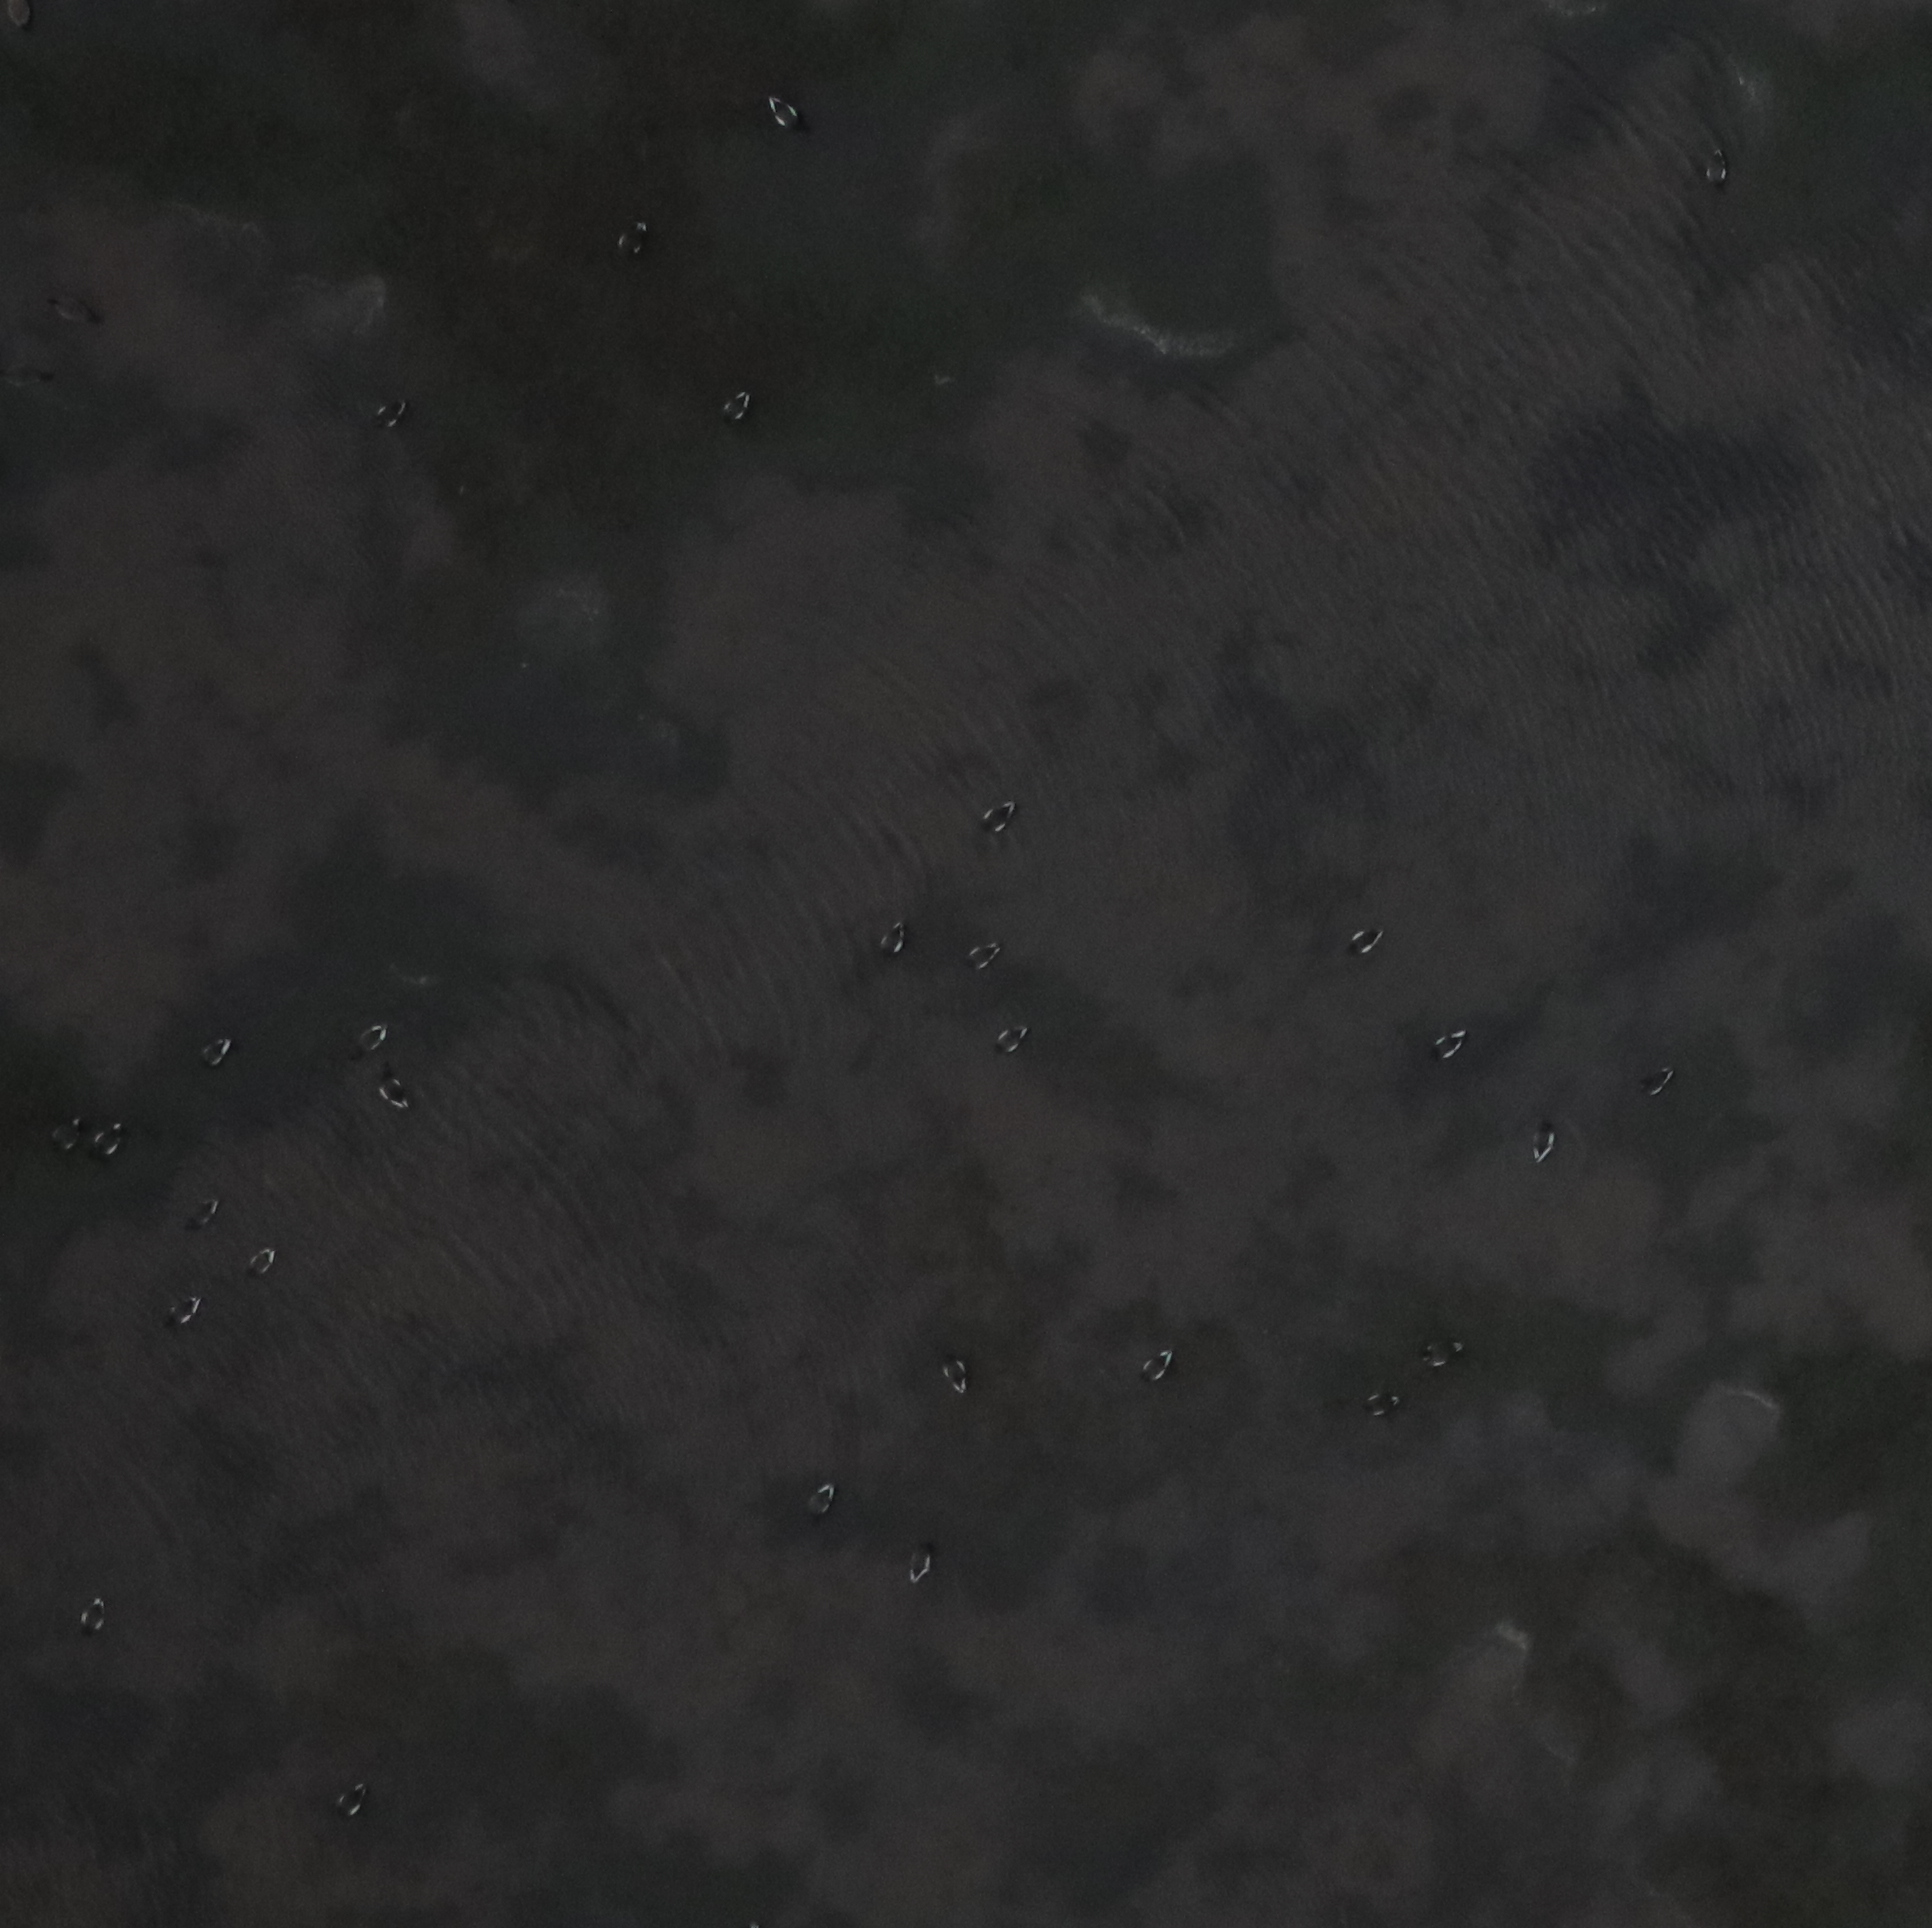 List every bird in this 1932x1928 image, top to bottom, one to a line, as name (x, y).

Canada goose (18, 6)
brant (784, 114)
brant (1715, 168)
brant (629, 241)
Canada goose (73, 311)
Canada goose (14, 373)
brant (736, 409)
brant (387, 416)
brant (1001, 819)
brant (893, 941)
brant (1363, 942)
brant (982, 957)
brant (370, 1041)
brant (1010, 1041)
brant (1449, 1046)
brant (216, 1052)
brant (1660, 1080)
brant (392, 1091)
brant (64, 1135)
brant (105, 1140)
brant (1546, 1140)
brant (204, 1211)
brant (259, 1263)
brant (184, 1311)
brant (1441, 1353)
brant (1156, 1368)
brant (955, 1371)
brant (1382, 1401)
brant (823, 1503)
brant (921, 1562)
brant (94, 1617)
brant (354, 1802)